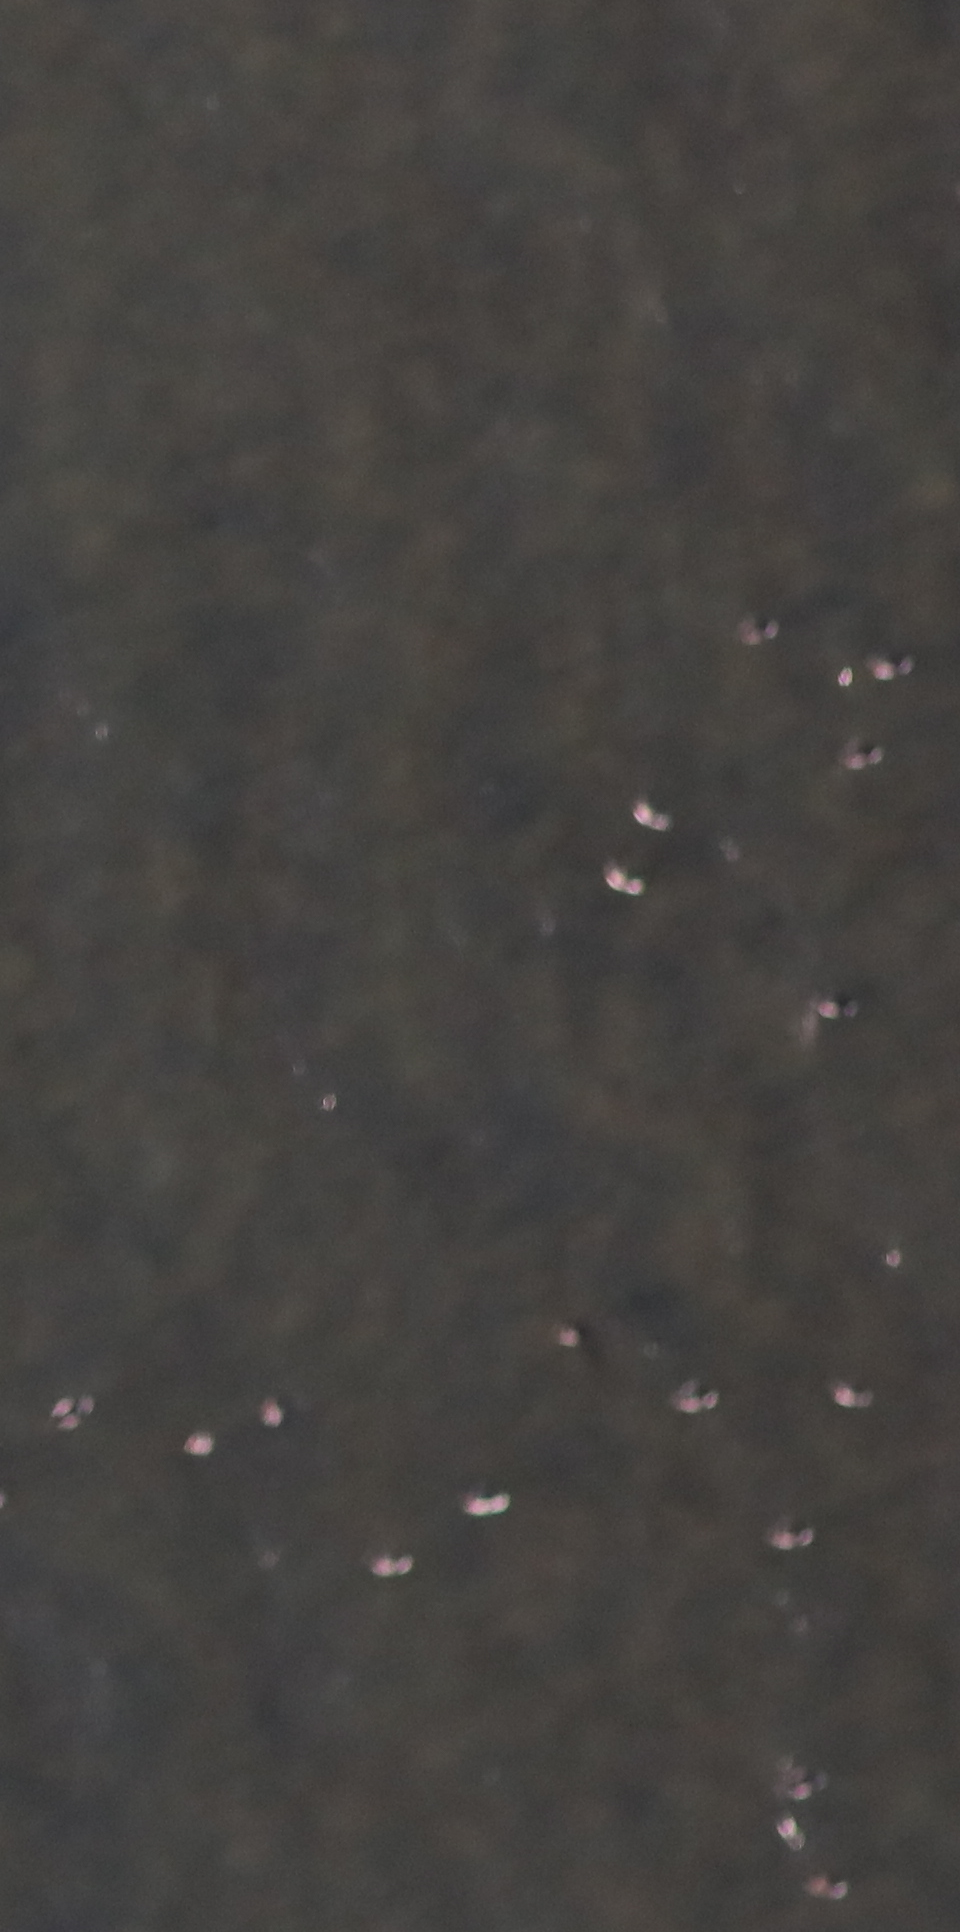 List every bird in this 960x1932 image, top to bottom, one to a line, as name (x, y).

brant (755, 634)
brant (883, 666)
brant (857, 753)
brant (650, 814)
brant (619, 875)
brant (834, 1008)
brant (568, 1334)
brant (696, 1398)
brant (853, 1398)
brant (63, 1414)
brant (269, 1415)
brant (199, 1446)
brant (481, 1507)
brant (785, 1536)
brant (383, 1567)
brant (803, 1784)
brant (791, 1833)
brant (824, 1888)